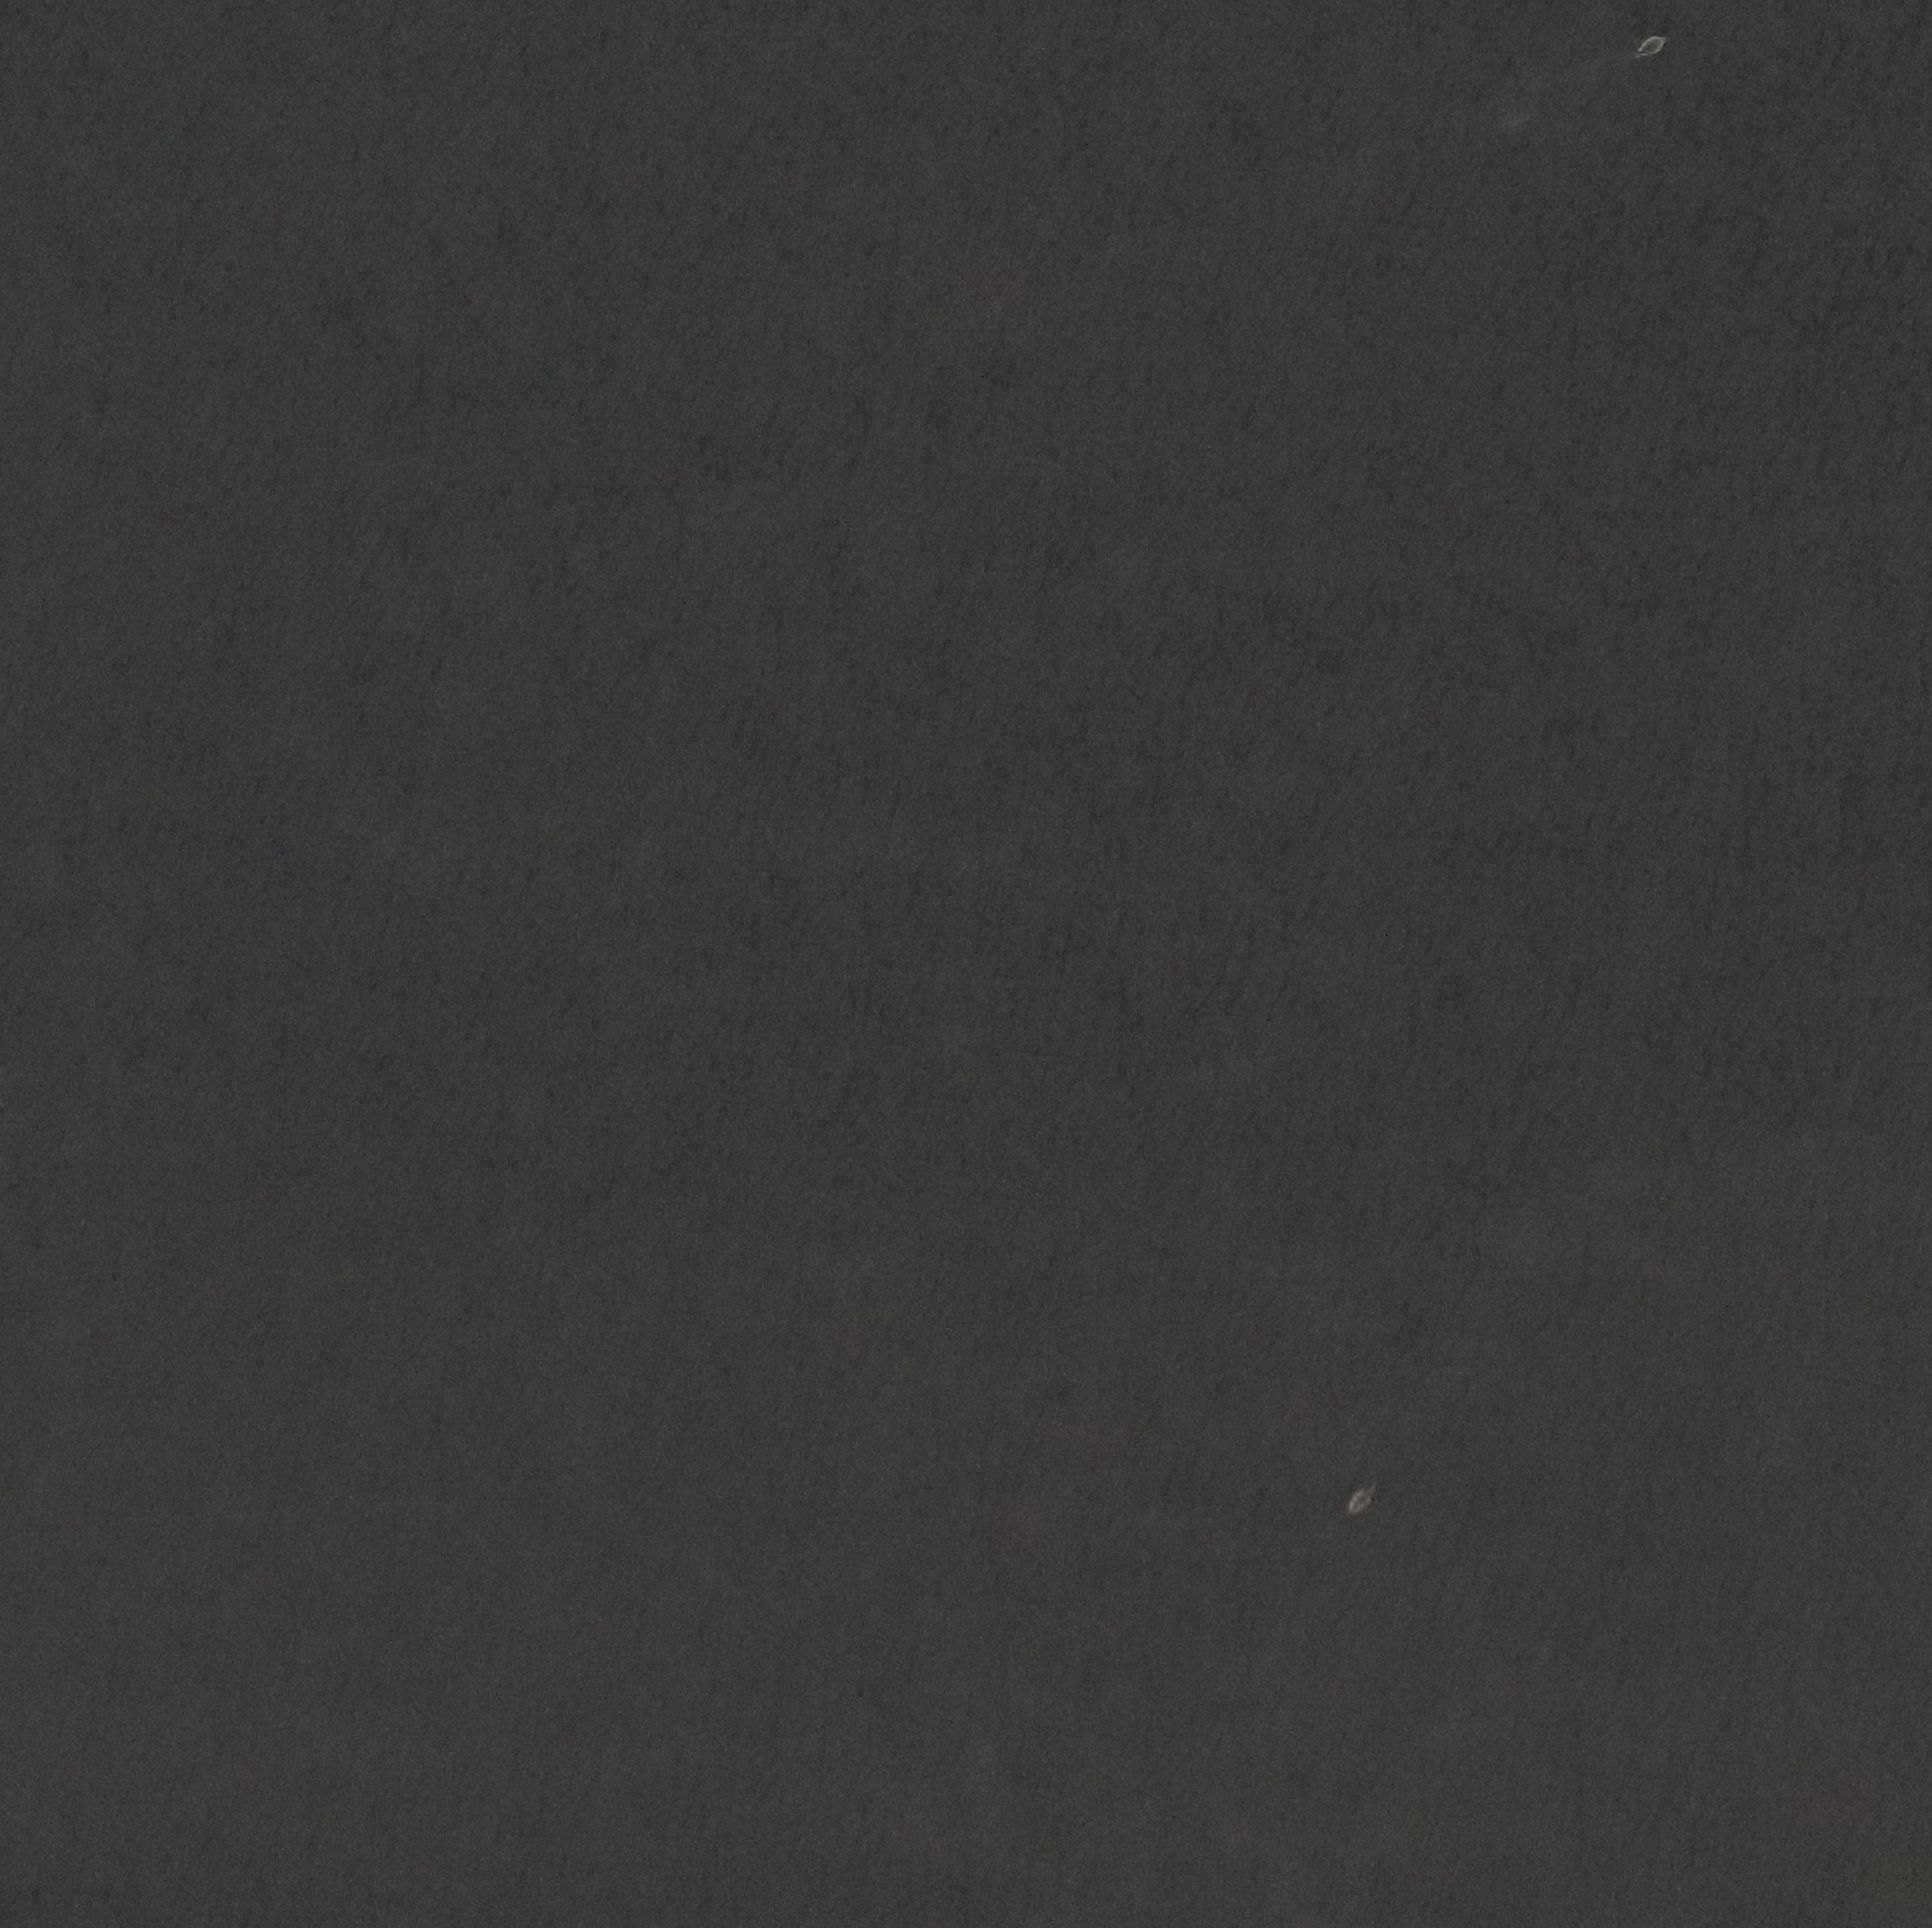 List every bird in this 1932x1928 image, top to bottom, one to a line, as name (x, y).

other bird (1651, 46)
other bird (1357, 1499)